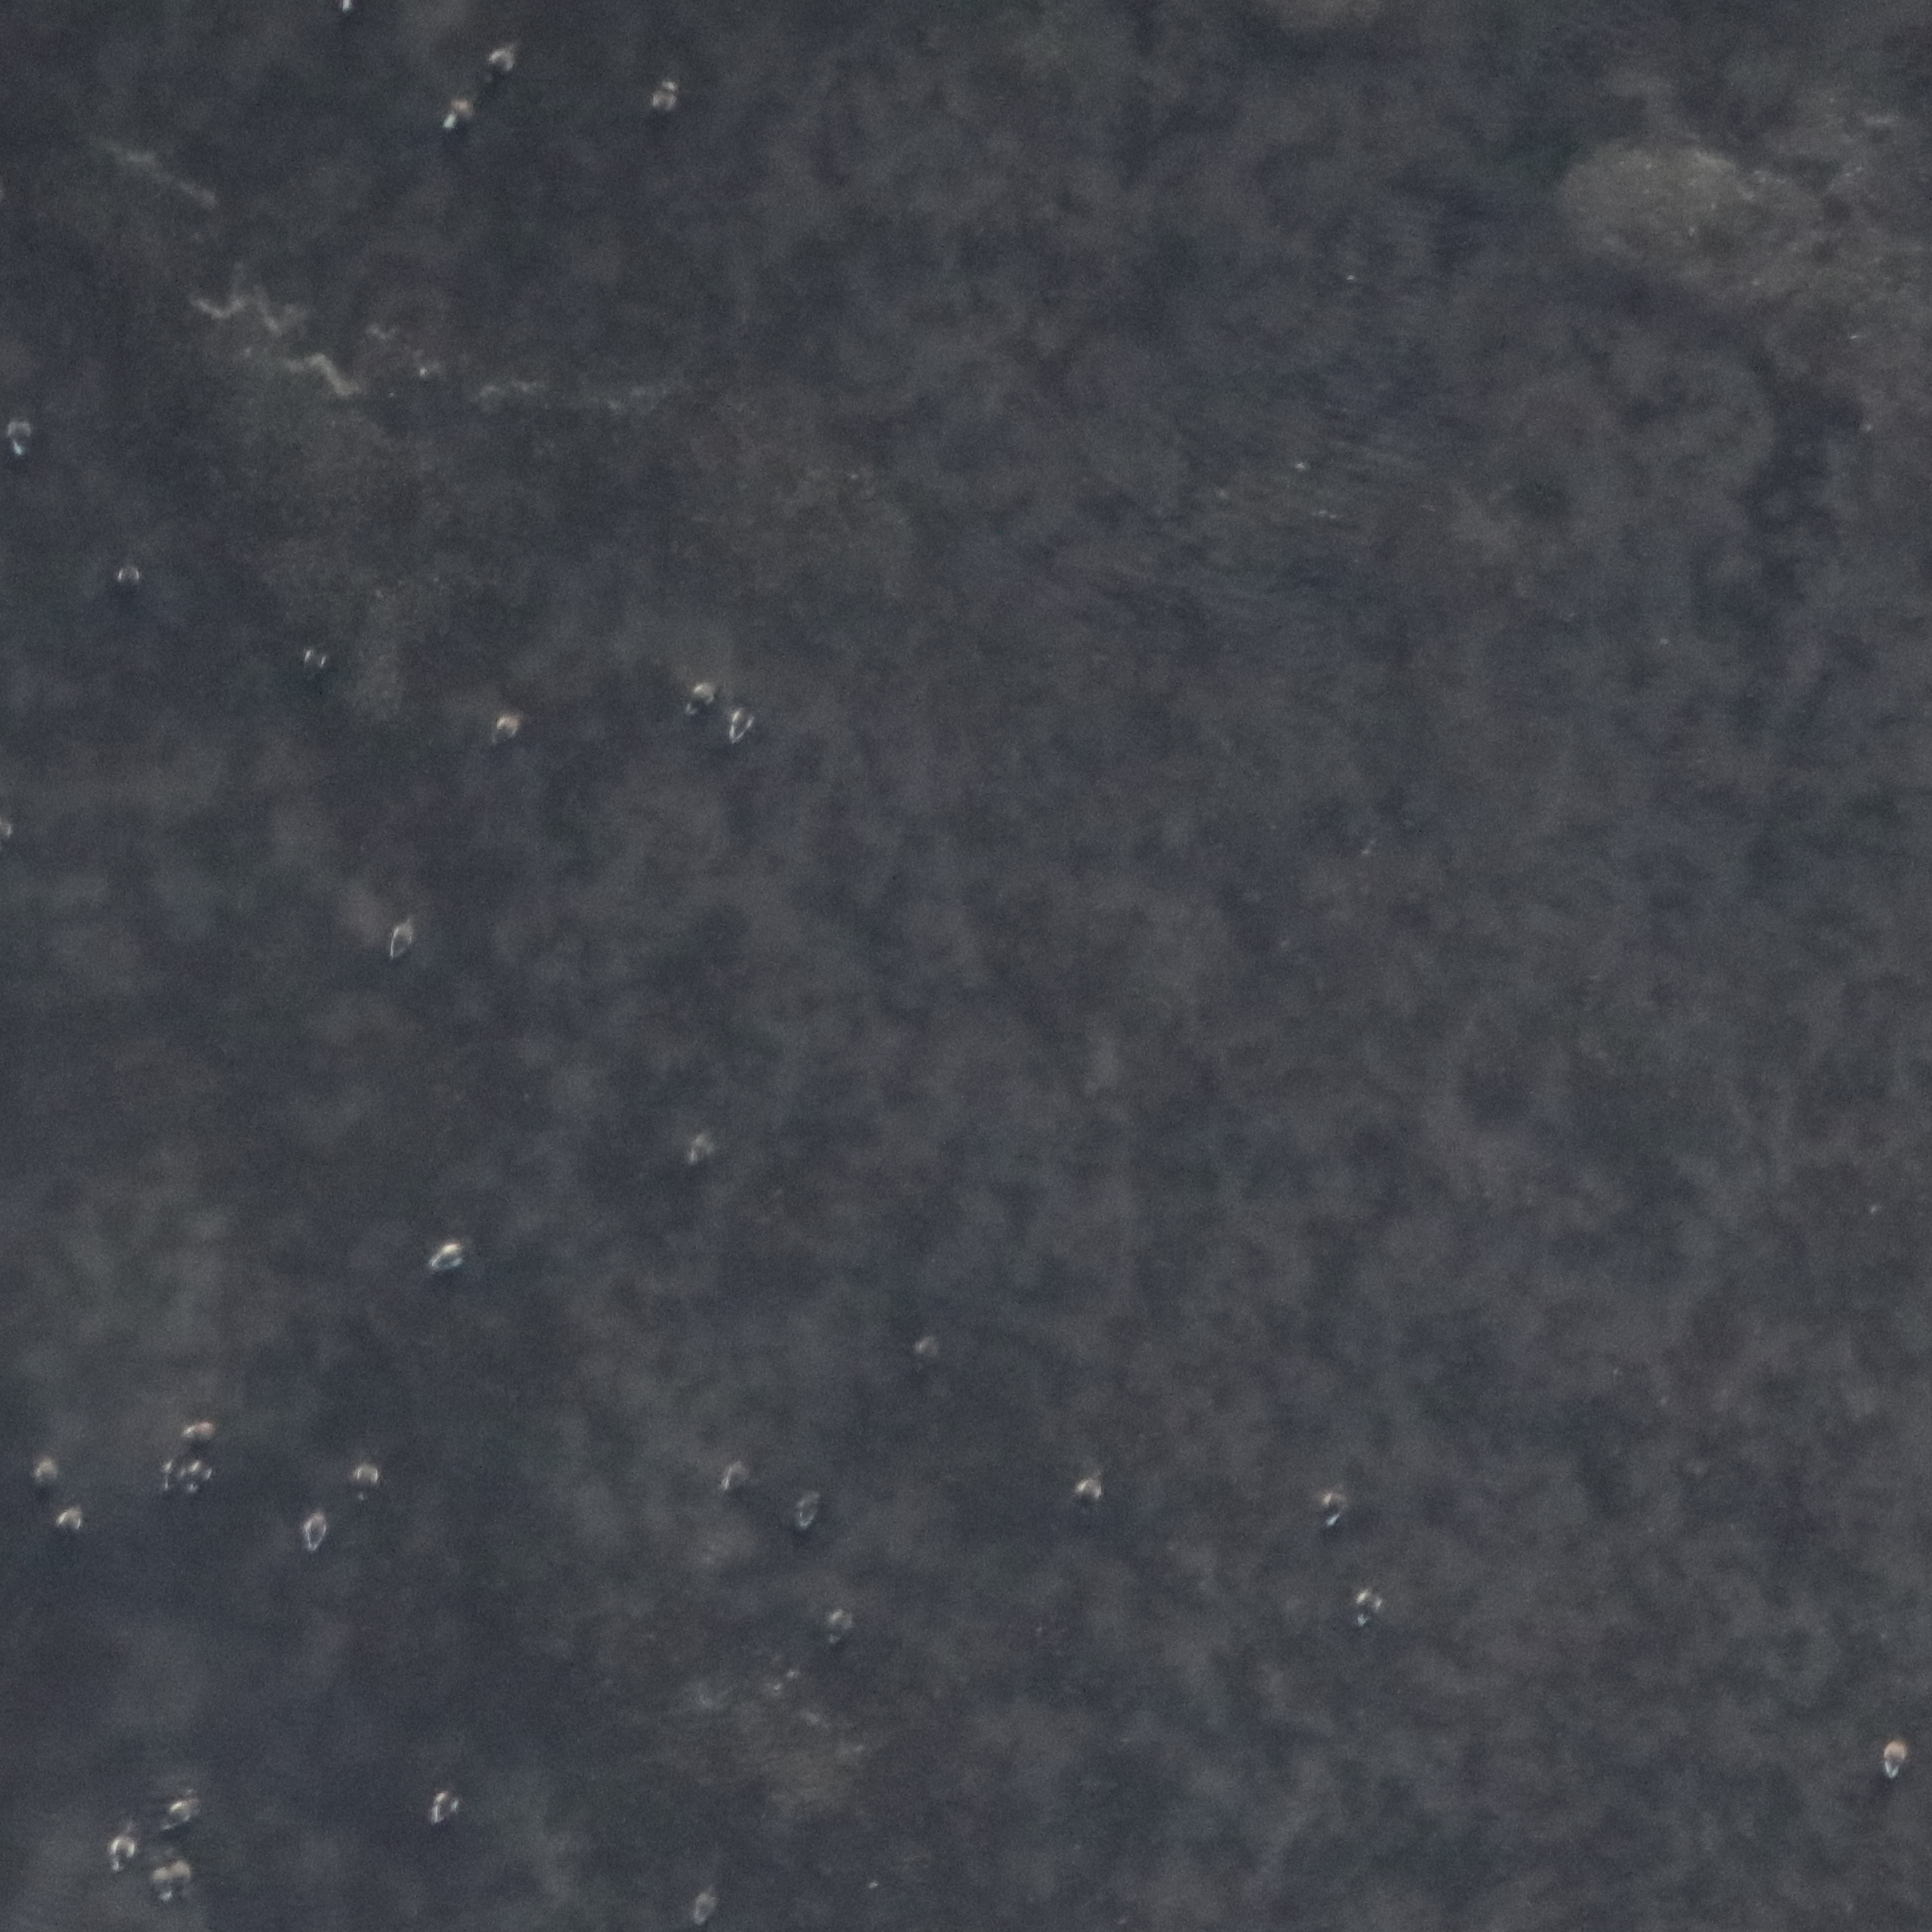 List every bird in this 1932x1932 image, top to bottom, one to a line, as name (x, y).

brant (507, 52)
brant (666, 97)
brant (454, 117)
brant (22, 440)
brant (129, 571)
brant (314, 665)
brant (702, 700)
brant (743, 721)
brant (500, 733)
brant (0, 830)
brant (400, 937)
brant (205, 1154)
brant (697, 1155)
brant (448, 1257)
brant (931, 1348)
brant (202, 1431)
brant (733, 1471)
brant (162, 1475)
brant (202, 1478)
brant (366, 1479)
brant (52, 1480)
brant (1091, 1491)
brant (1326, 1502)
brant (806, 1515)
brant (70, 1520)
brant (320, 1532)
brant (1367, 1603)
brant (839, 1623)
brant (1895, 1756)
brant (447, 1803)
brant (179, 1810)
brant (122, 1846)
brant (167, 1872)
brant (702, 1904)